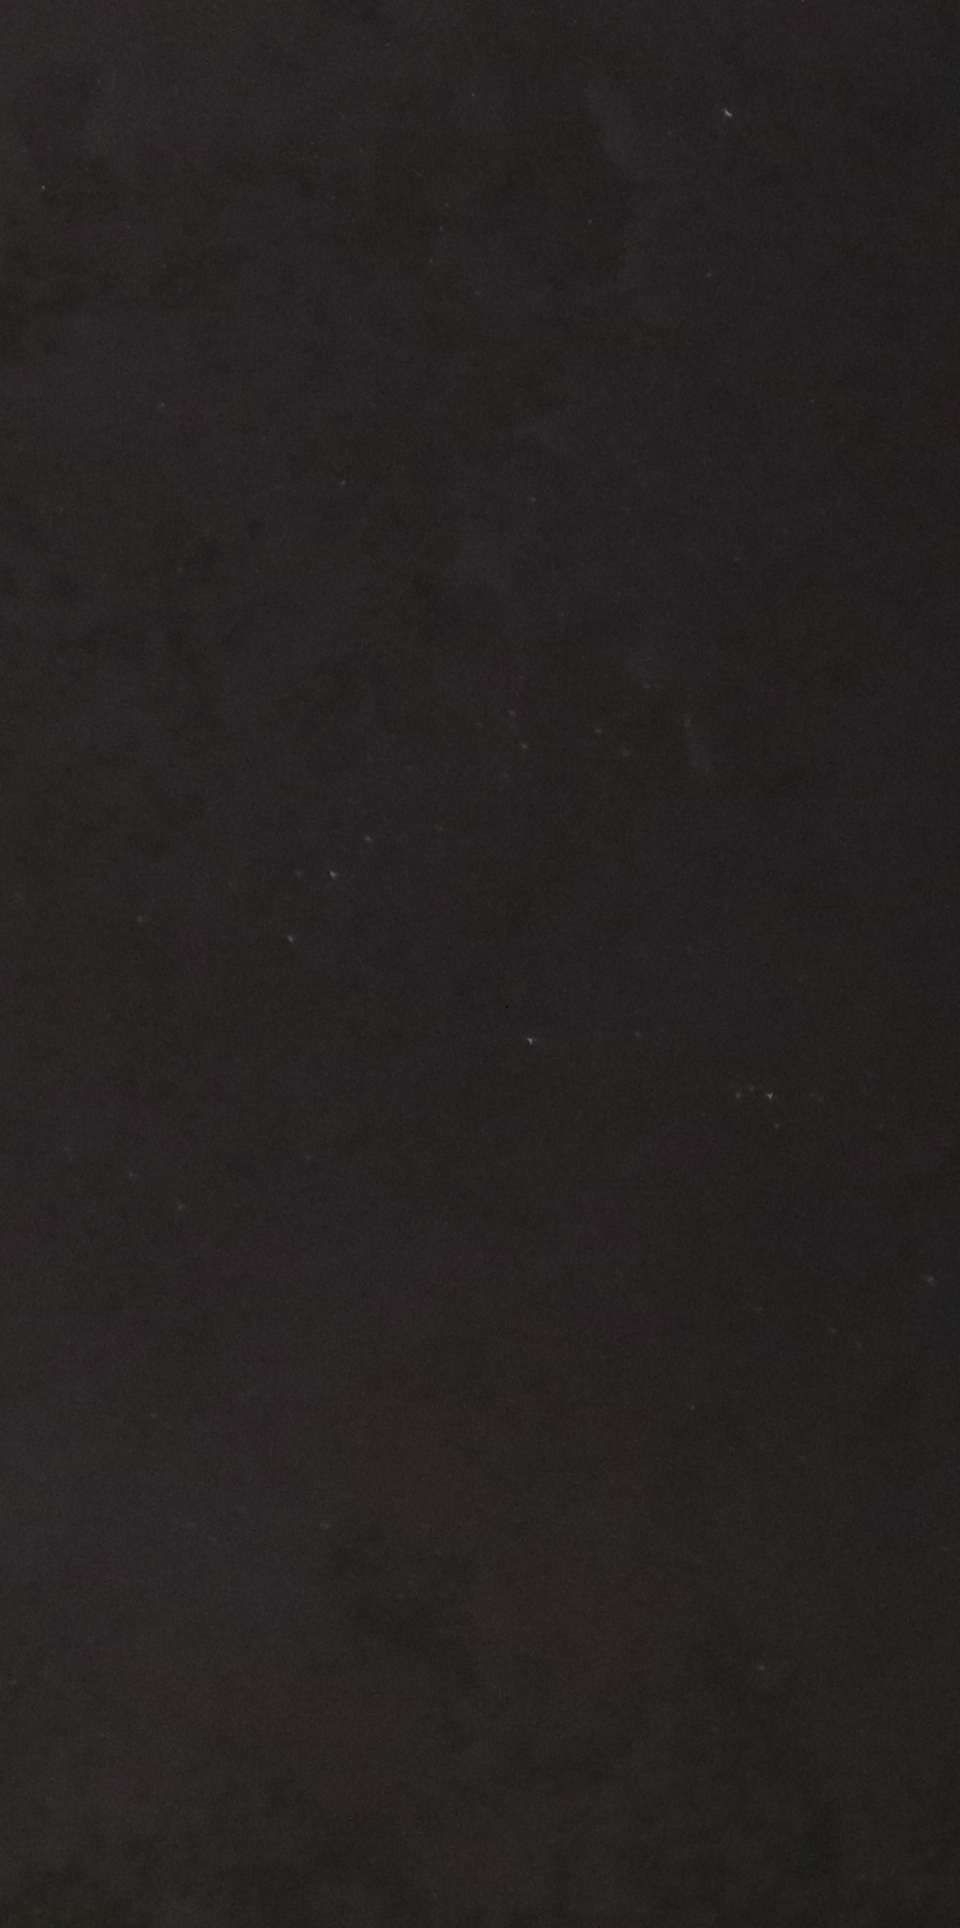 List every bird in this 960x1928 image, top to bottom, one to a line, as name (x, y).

None